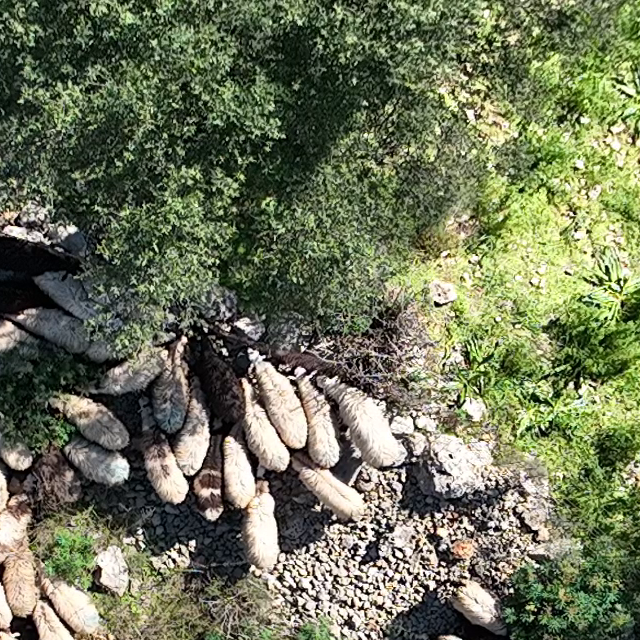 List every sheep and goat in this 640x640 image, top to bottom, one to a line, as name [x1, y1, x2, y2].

sheep [0, 235, 79, 275]
sheep [33, 269, 105, 322]
sheep [9, 304, 88, 352]
sheep [0, 313, 64, 358]
sheep [195, 327, 246, 422]
sheep [86, 331, 176, 361]
sheep [152, 335, 189, 433]
sheep [71, 346, 167, 395]
sheep [246, 349, 307, 450]
sheep [0, 351, 34, 391]
sheep [290, 370, 340, 466]
sheep [316, 377, 401, 467]
sheep [240, 378, 292, 471]
sheep [0, 388, 34, 471]
sheep [35, 388, 129, 450]
sheep [139, 397, 189, 506]
sheep [195, 415, 225, 522]
sheep [224, 416, 255, 510]
sheep [63, 432, 129, 486]
sheep [0, 442, 10, 517]
sheep [33, 442, 82, 502]
sheep [290, 451, 365, 519]
sheep [245, 478, 281, 573]
sheep [0, 494, 30, 565]
sheep [3, 536, 40, 619]
sheep [0, 549, 13, 630]
sheep [34, 561, 99, 634]
sheep [453, 577, 511, 636]
sheep [33, 599, 85, 639]
sheep [0, 630, 36, 639]
sheep [475, 632, 535, 639]
sheep [437, 634, 512, 639]
sheep [24, 635, 73, 639]